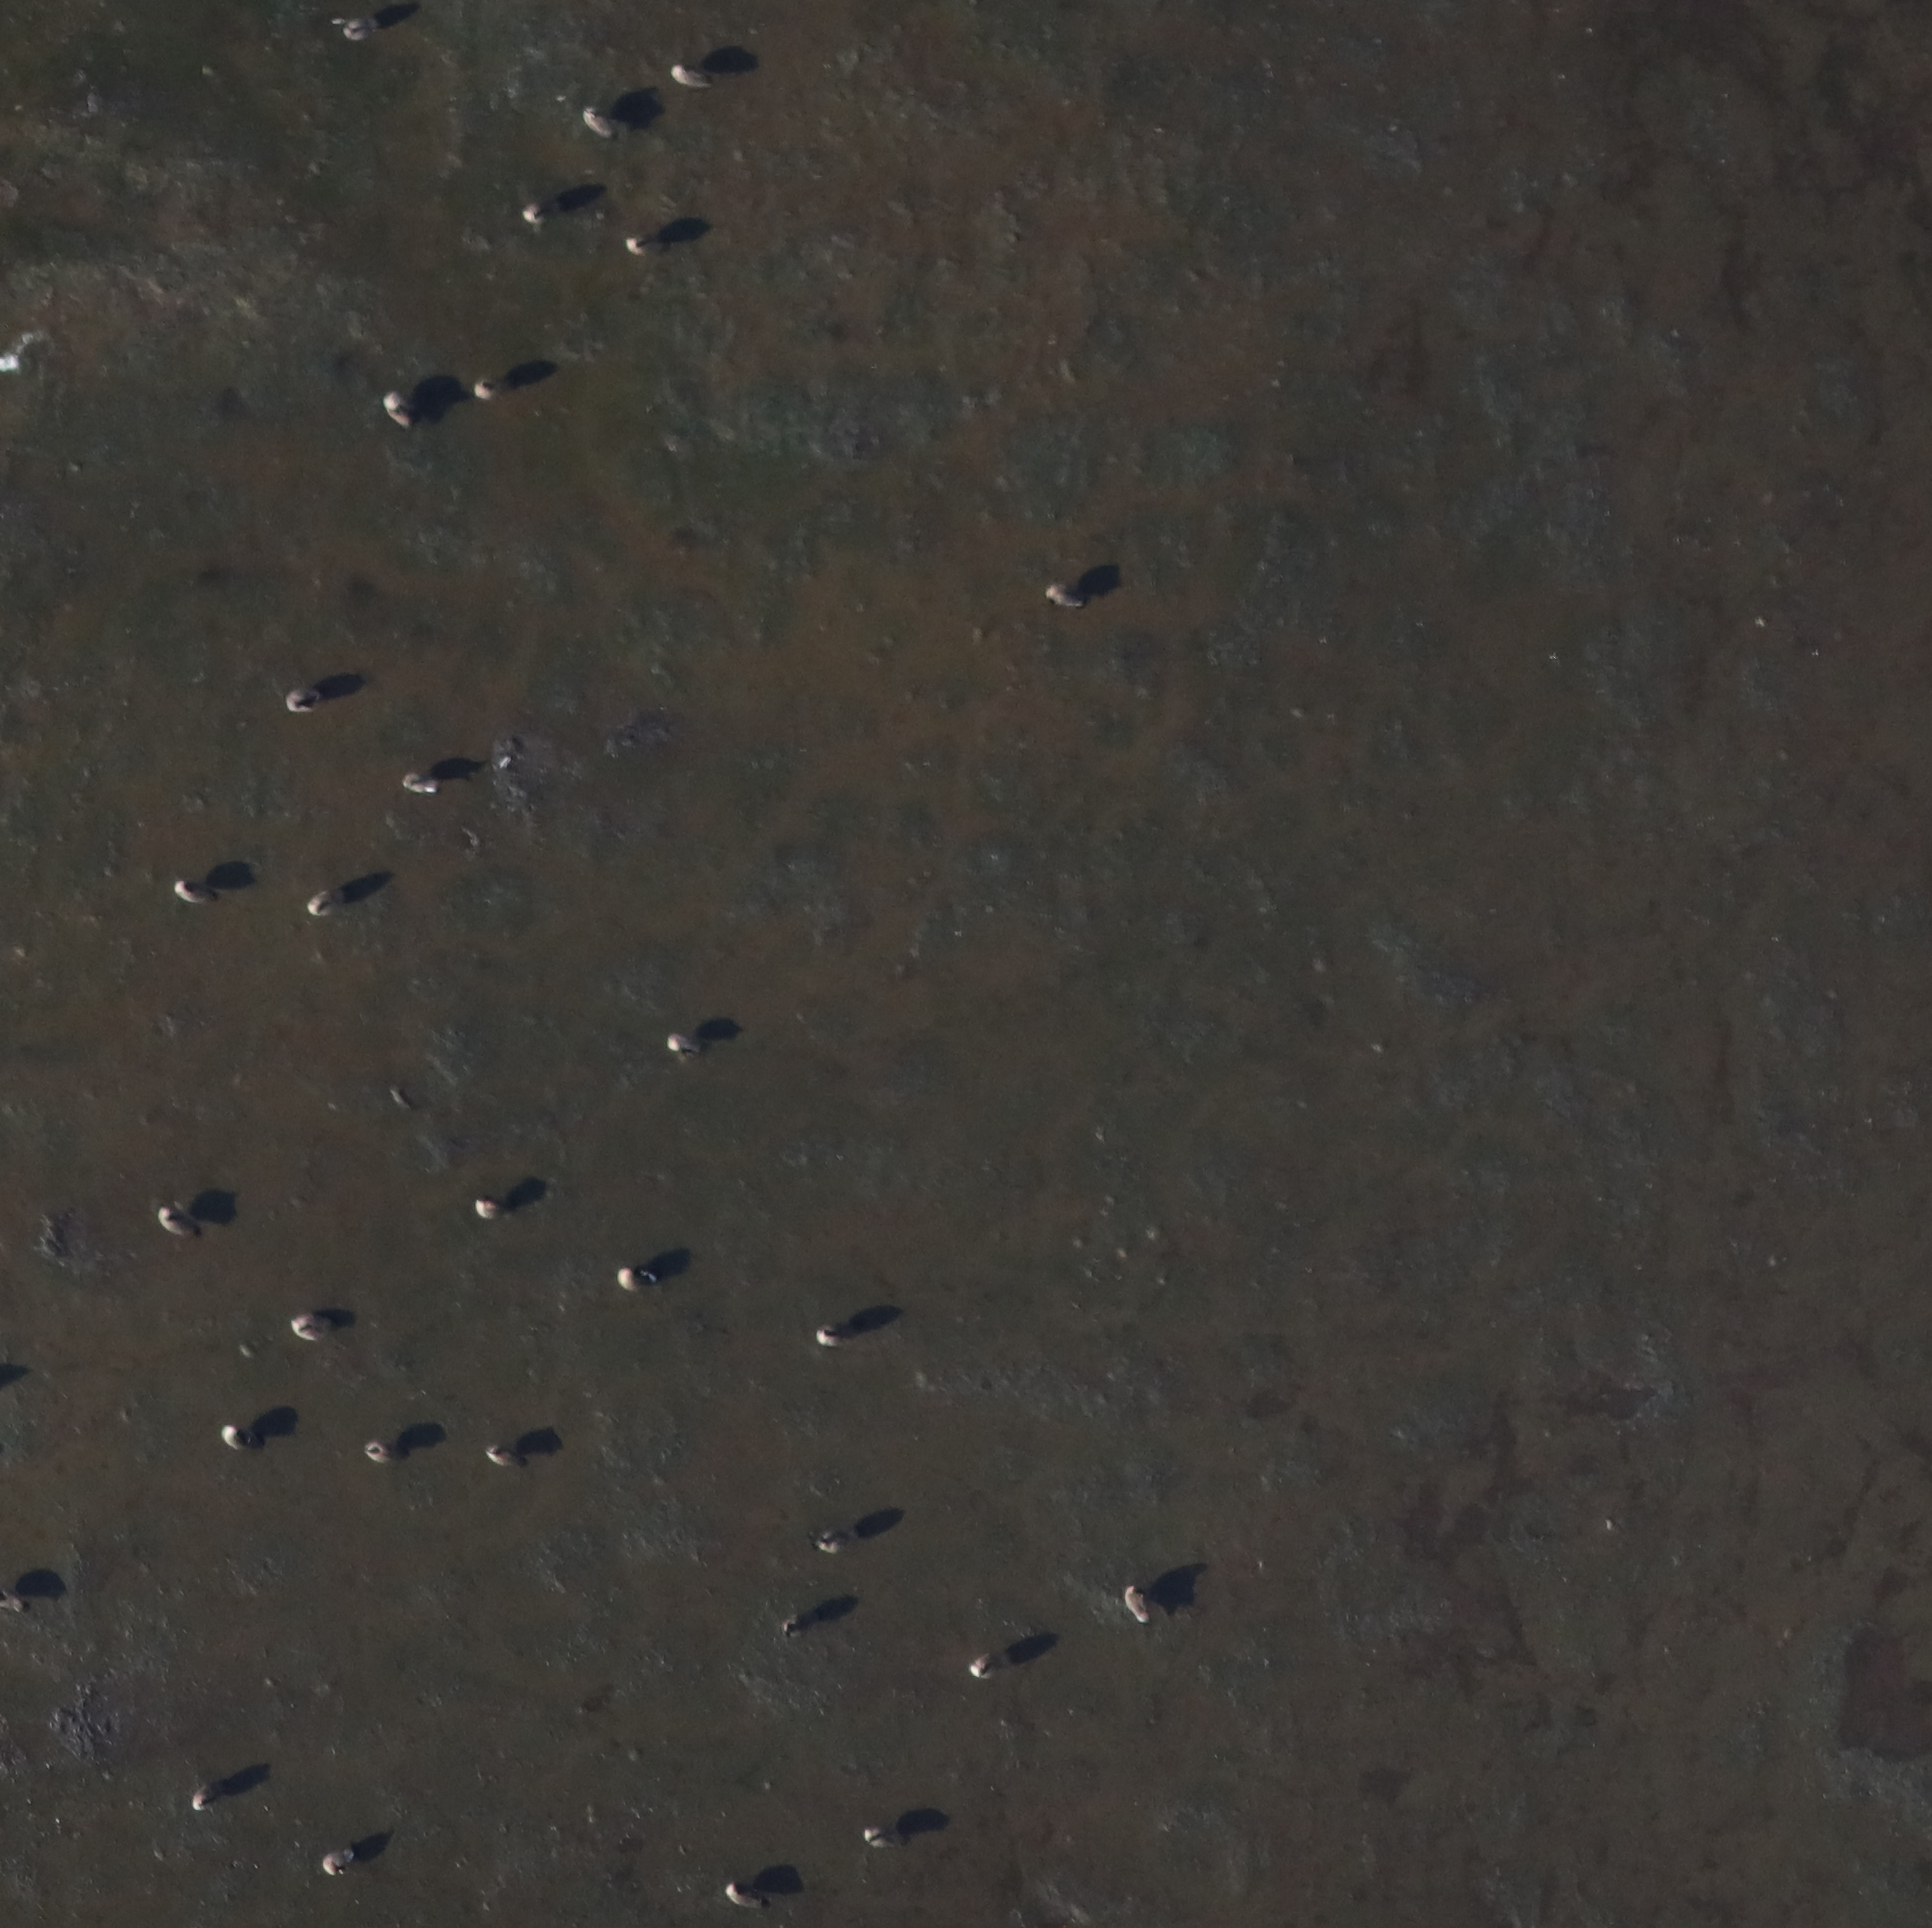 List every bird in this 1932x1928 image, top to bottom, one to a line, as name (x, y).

Canada goose (358, 32)
Canada goose (694, 78)
Canada goose (605, 124)
Canada goose (532, 214)
Canada goose (635, 246)
Canada goose (486, 393)
Canada goose (394, 406)
Canada goose (1059, 595)
Canada goose (303, 701)
Canada goose (423, 782)
Canada goose (191, 889)
Canada goose (322, 903)
Canada goose (683, 1044)
Canada goose (490, 1207)
Canada goose (172, 1222)
Canada goose (638, 1280)
Canada goose (309, 1327)
Canada goose (825, 1331)
Canada goose (239, 1434)
Canada goose (381, 1456)
Canada goose (504, 1456)
Canada goose (829, 1542)
Canada goose (5, 1598)
Canada goose (1137, 1606)
Canada goose (792, 1627)
Canada goose (979, 1666)
Canada goose (198, 1800)
Canada goose (876, 1842)
Canada goose (335, 1864)
Canada goose (747, 1897)